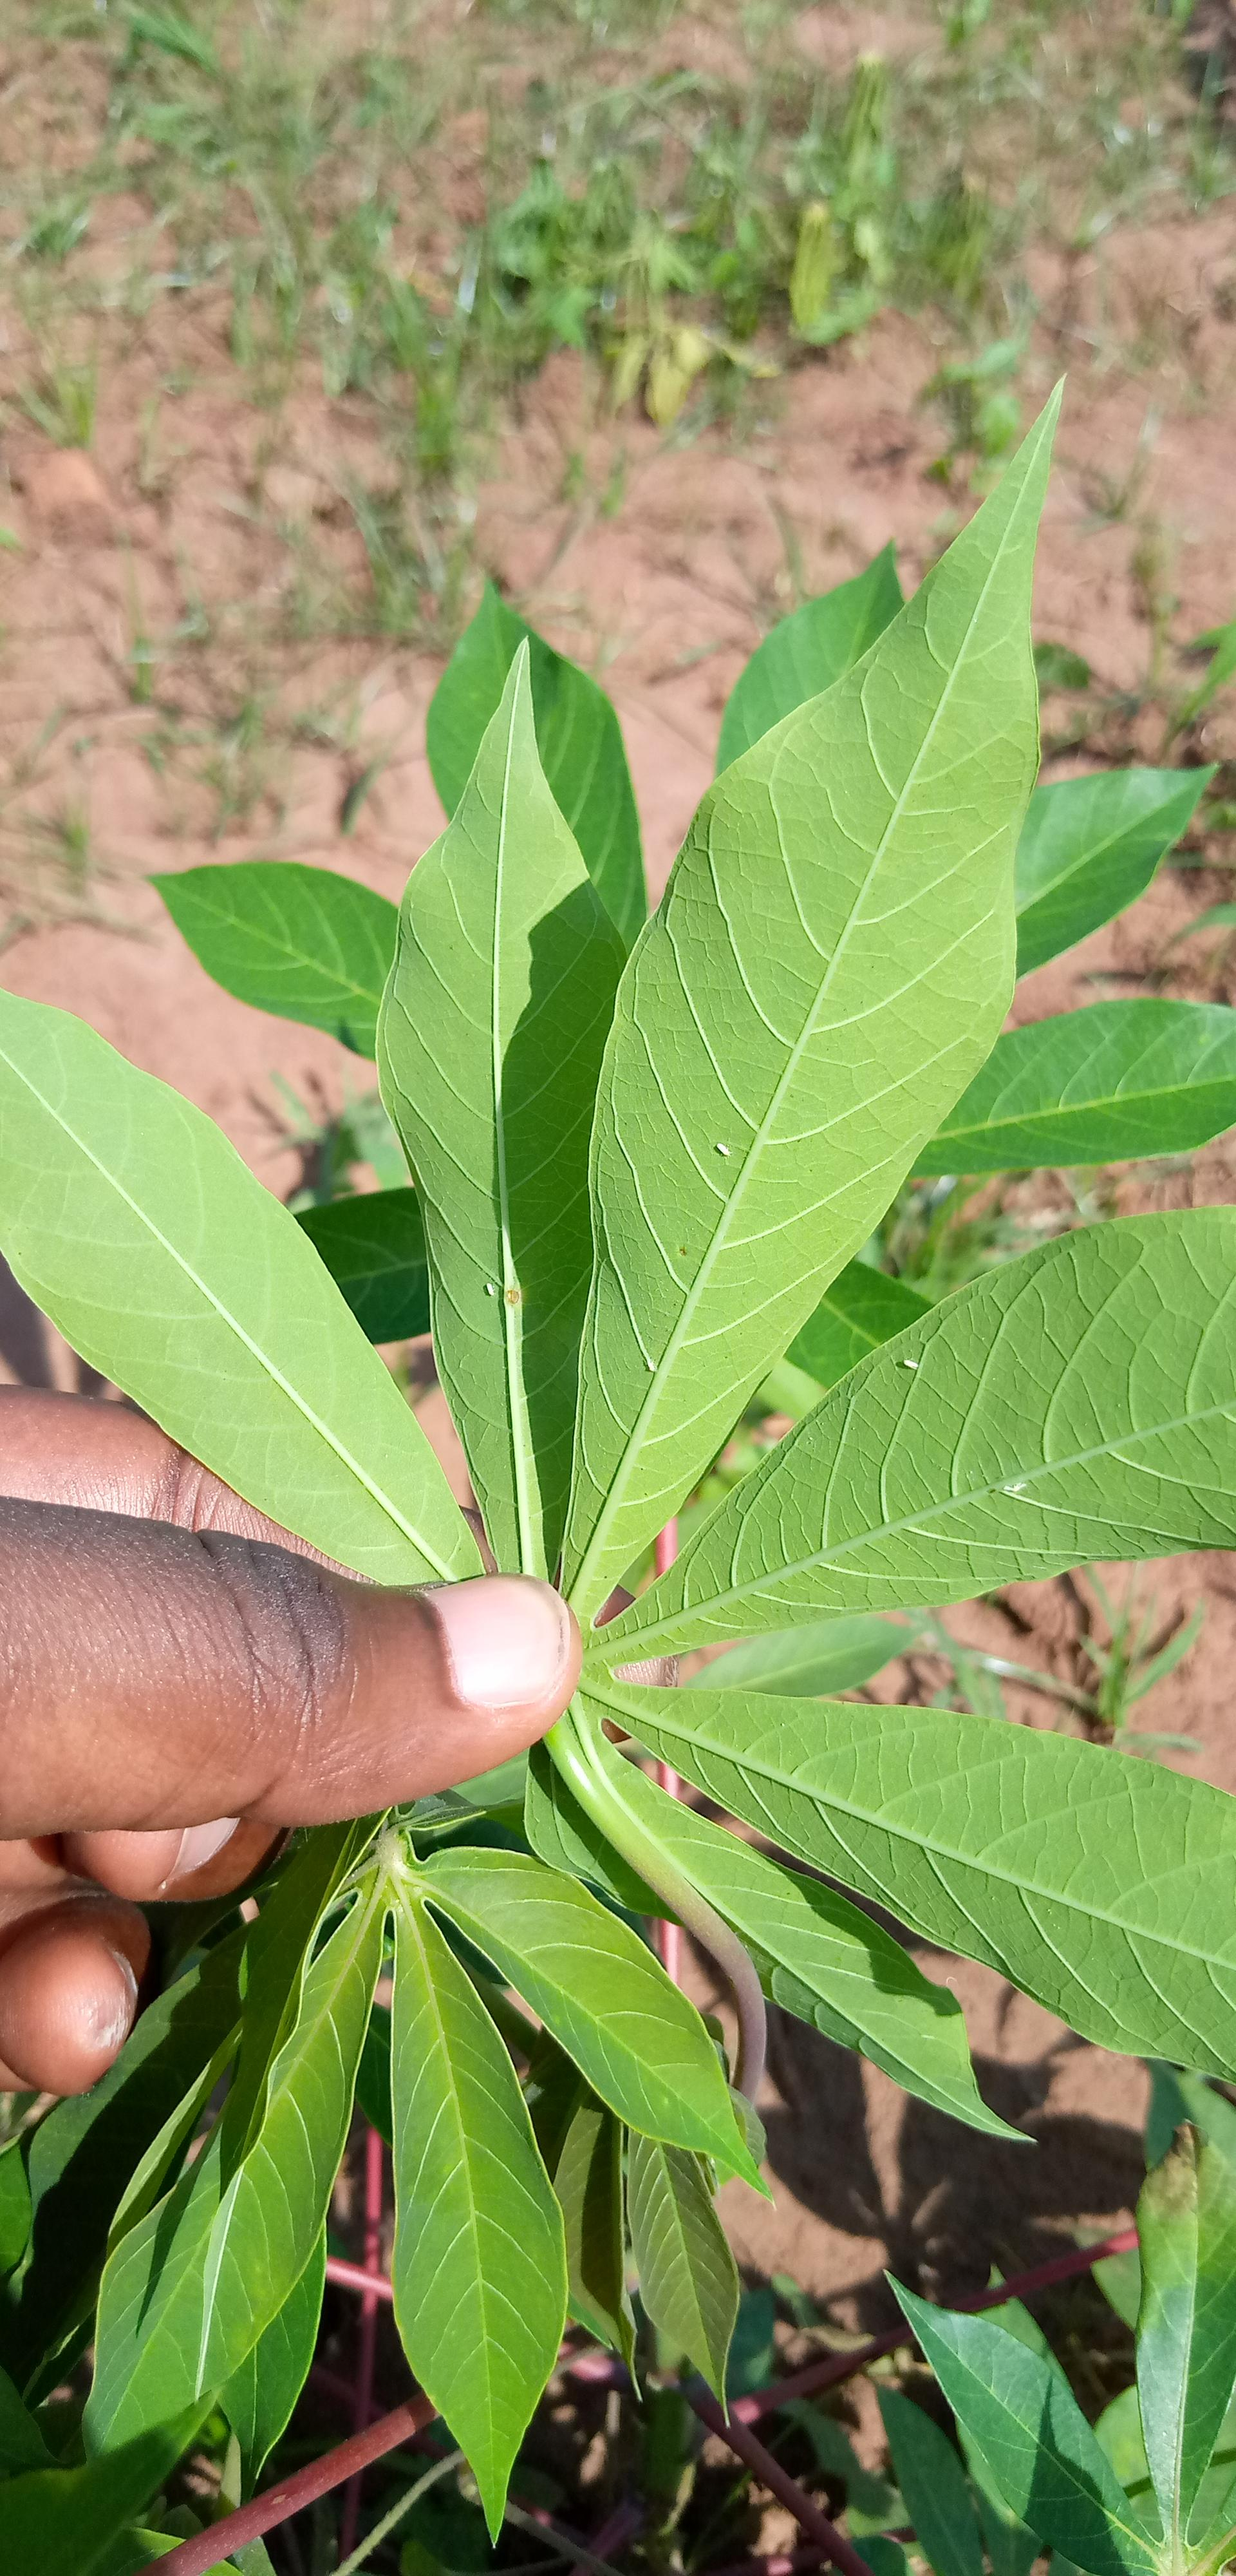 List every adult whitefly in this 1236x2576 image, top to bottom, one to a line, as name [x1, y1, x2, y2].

whitefly [711, 1135, 734, 1164]
whitefly [476, 1277, 501, 1303]
whitefly [894, 1352, 926, 1379]
whitefly [1003, 1472, 1032, 1502]